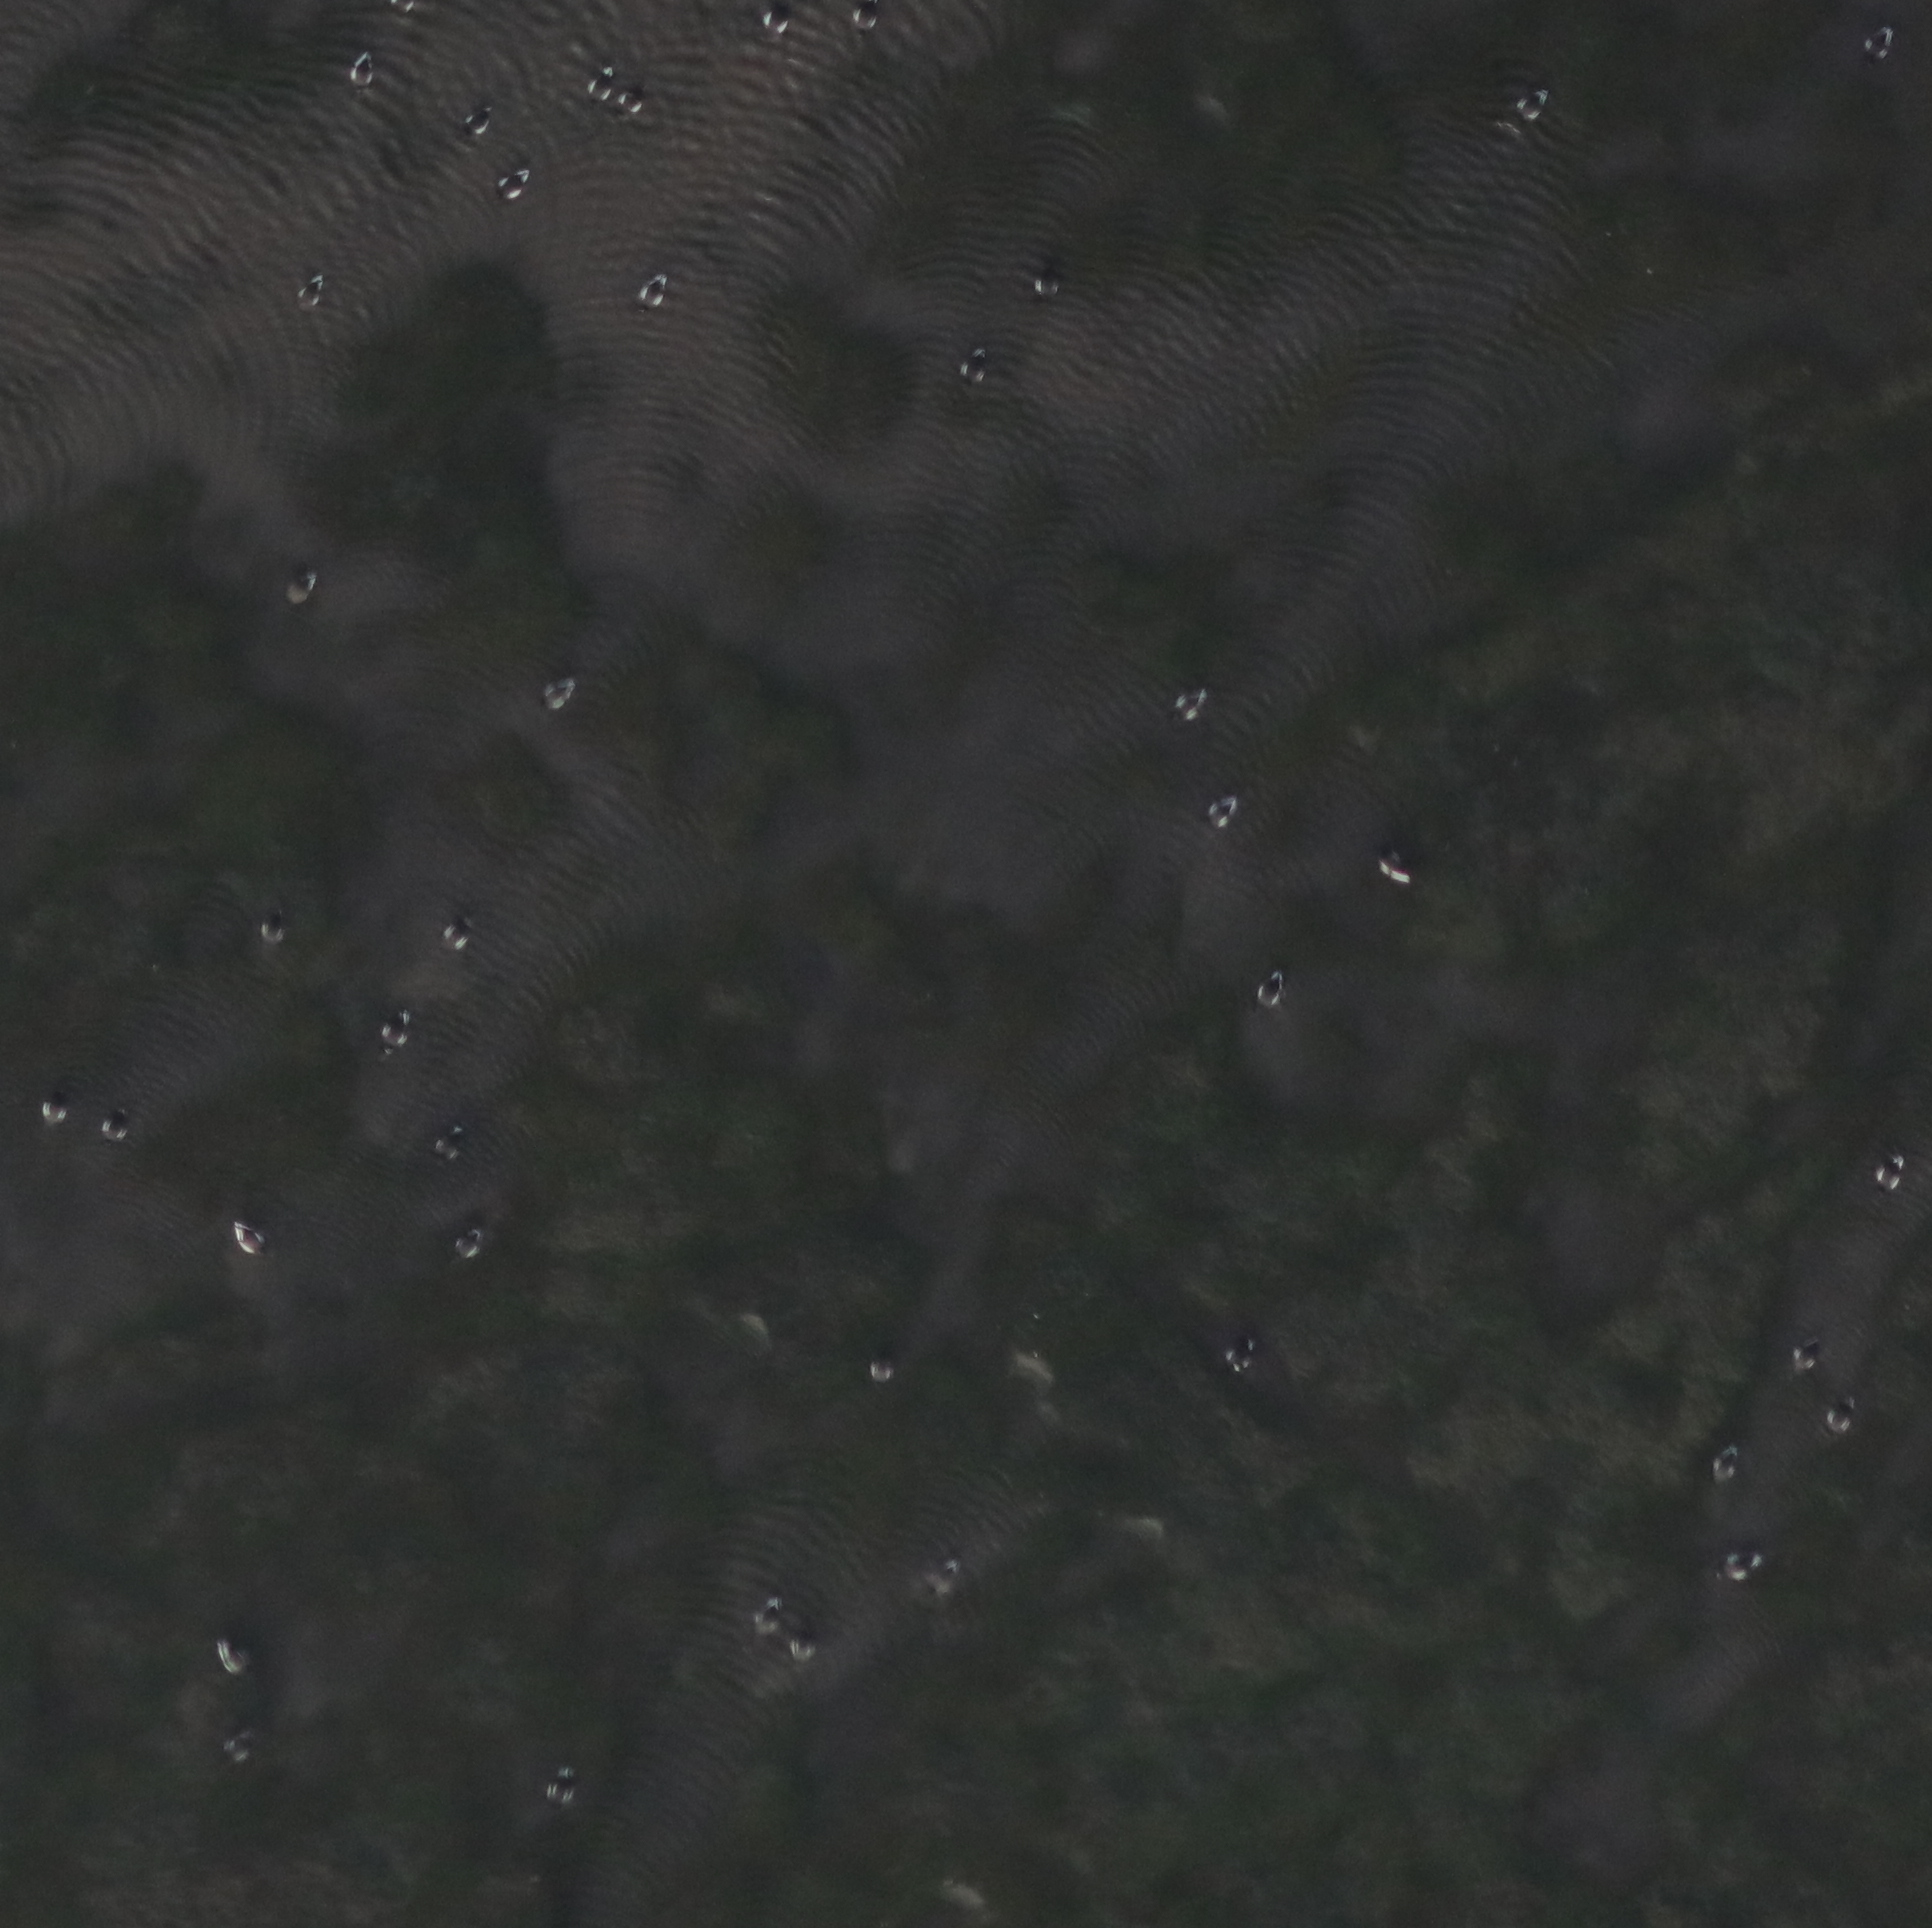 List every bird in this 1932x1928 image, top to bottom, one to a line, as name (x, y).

brant (864, 16)
brant (773, 21)
brant (1872, 49)
brant (364, 73)
brant (601, 80)
brant (634, 98)
brant (1535, 103)
brant (475, 124)
brant (513, 184)
brant (1049, 287)
brant (654, 293)
brant (310, 294)
brant (976, 367)
brant (302, 589)
brant (559, 695)
brant (1190, 707)
brant (1222, 813)
brant (1398, 875)
brant (277, 932)
brant (452, 933)
brant (1270, 994)
brant (396, 1034)
brant (48, 1104)
brant (114, 1127)
brant (451, 1146)
brant (1891, 1175)
brant (251, 1239)
brant (469, 1243)
brant (1804, 1363)
brant (1240, 1365)
brant (882, 1370)
brant (1837, 1420)
brant (1717, 1468)
brant (1737, 1565)
brant (771, 1617)
brant (222, 1647)
brant (800, 1652)
brant (247, 1753)
brant (572, 1786)